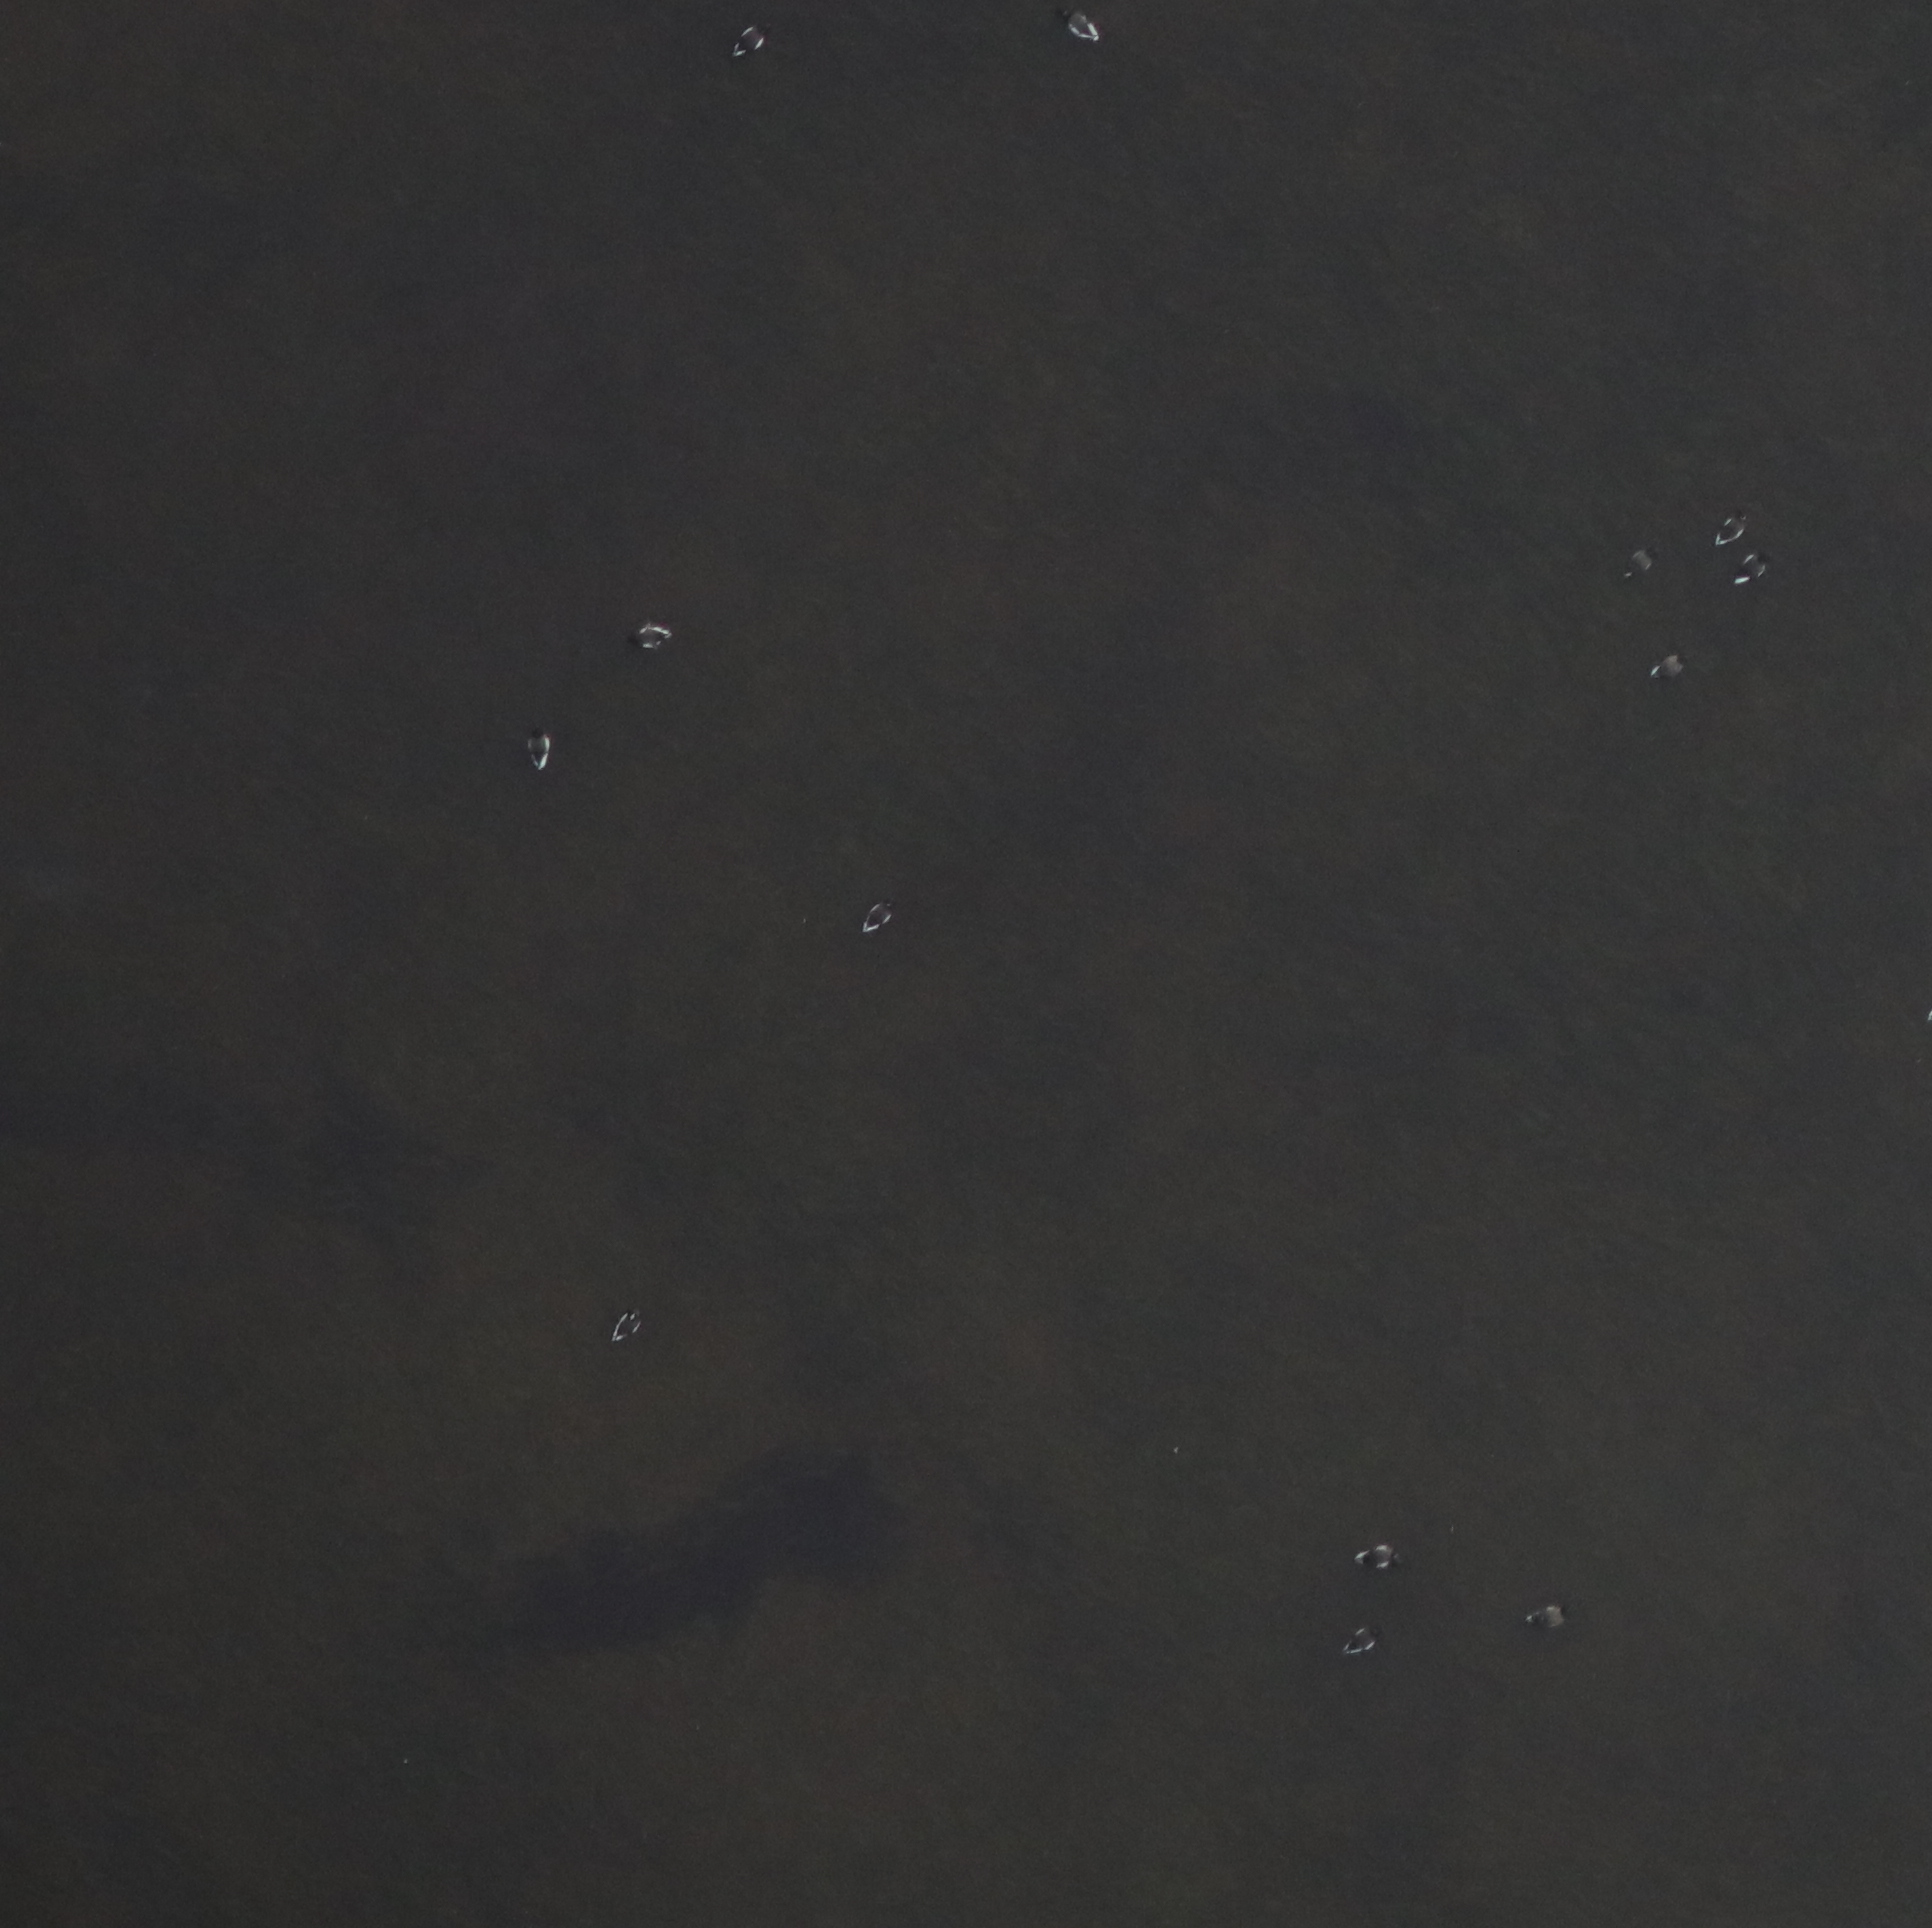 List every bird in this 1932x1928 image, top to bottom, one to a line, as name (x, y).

brant (1084, 27)
brant (746, 45)
brant (1736, 522)
brant (1641, 562)
brant (1749, 569)
brant (653, 638)
brant (1668, 667)
brant (541, 747)
brant (880, 914)
brant (626, 1326)
brant (1379, 1558)
brant (1547, 1620)
brant (1363, 1642)